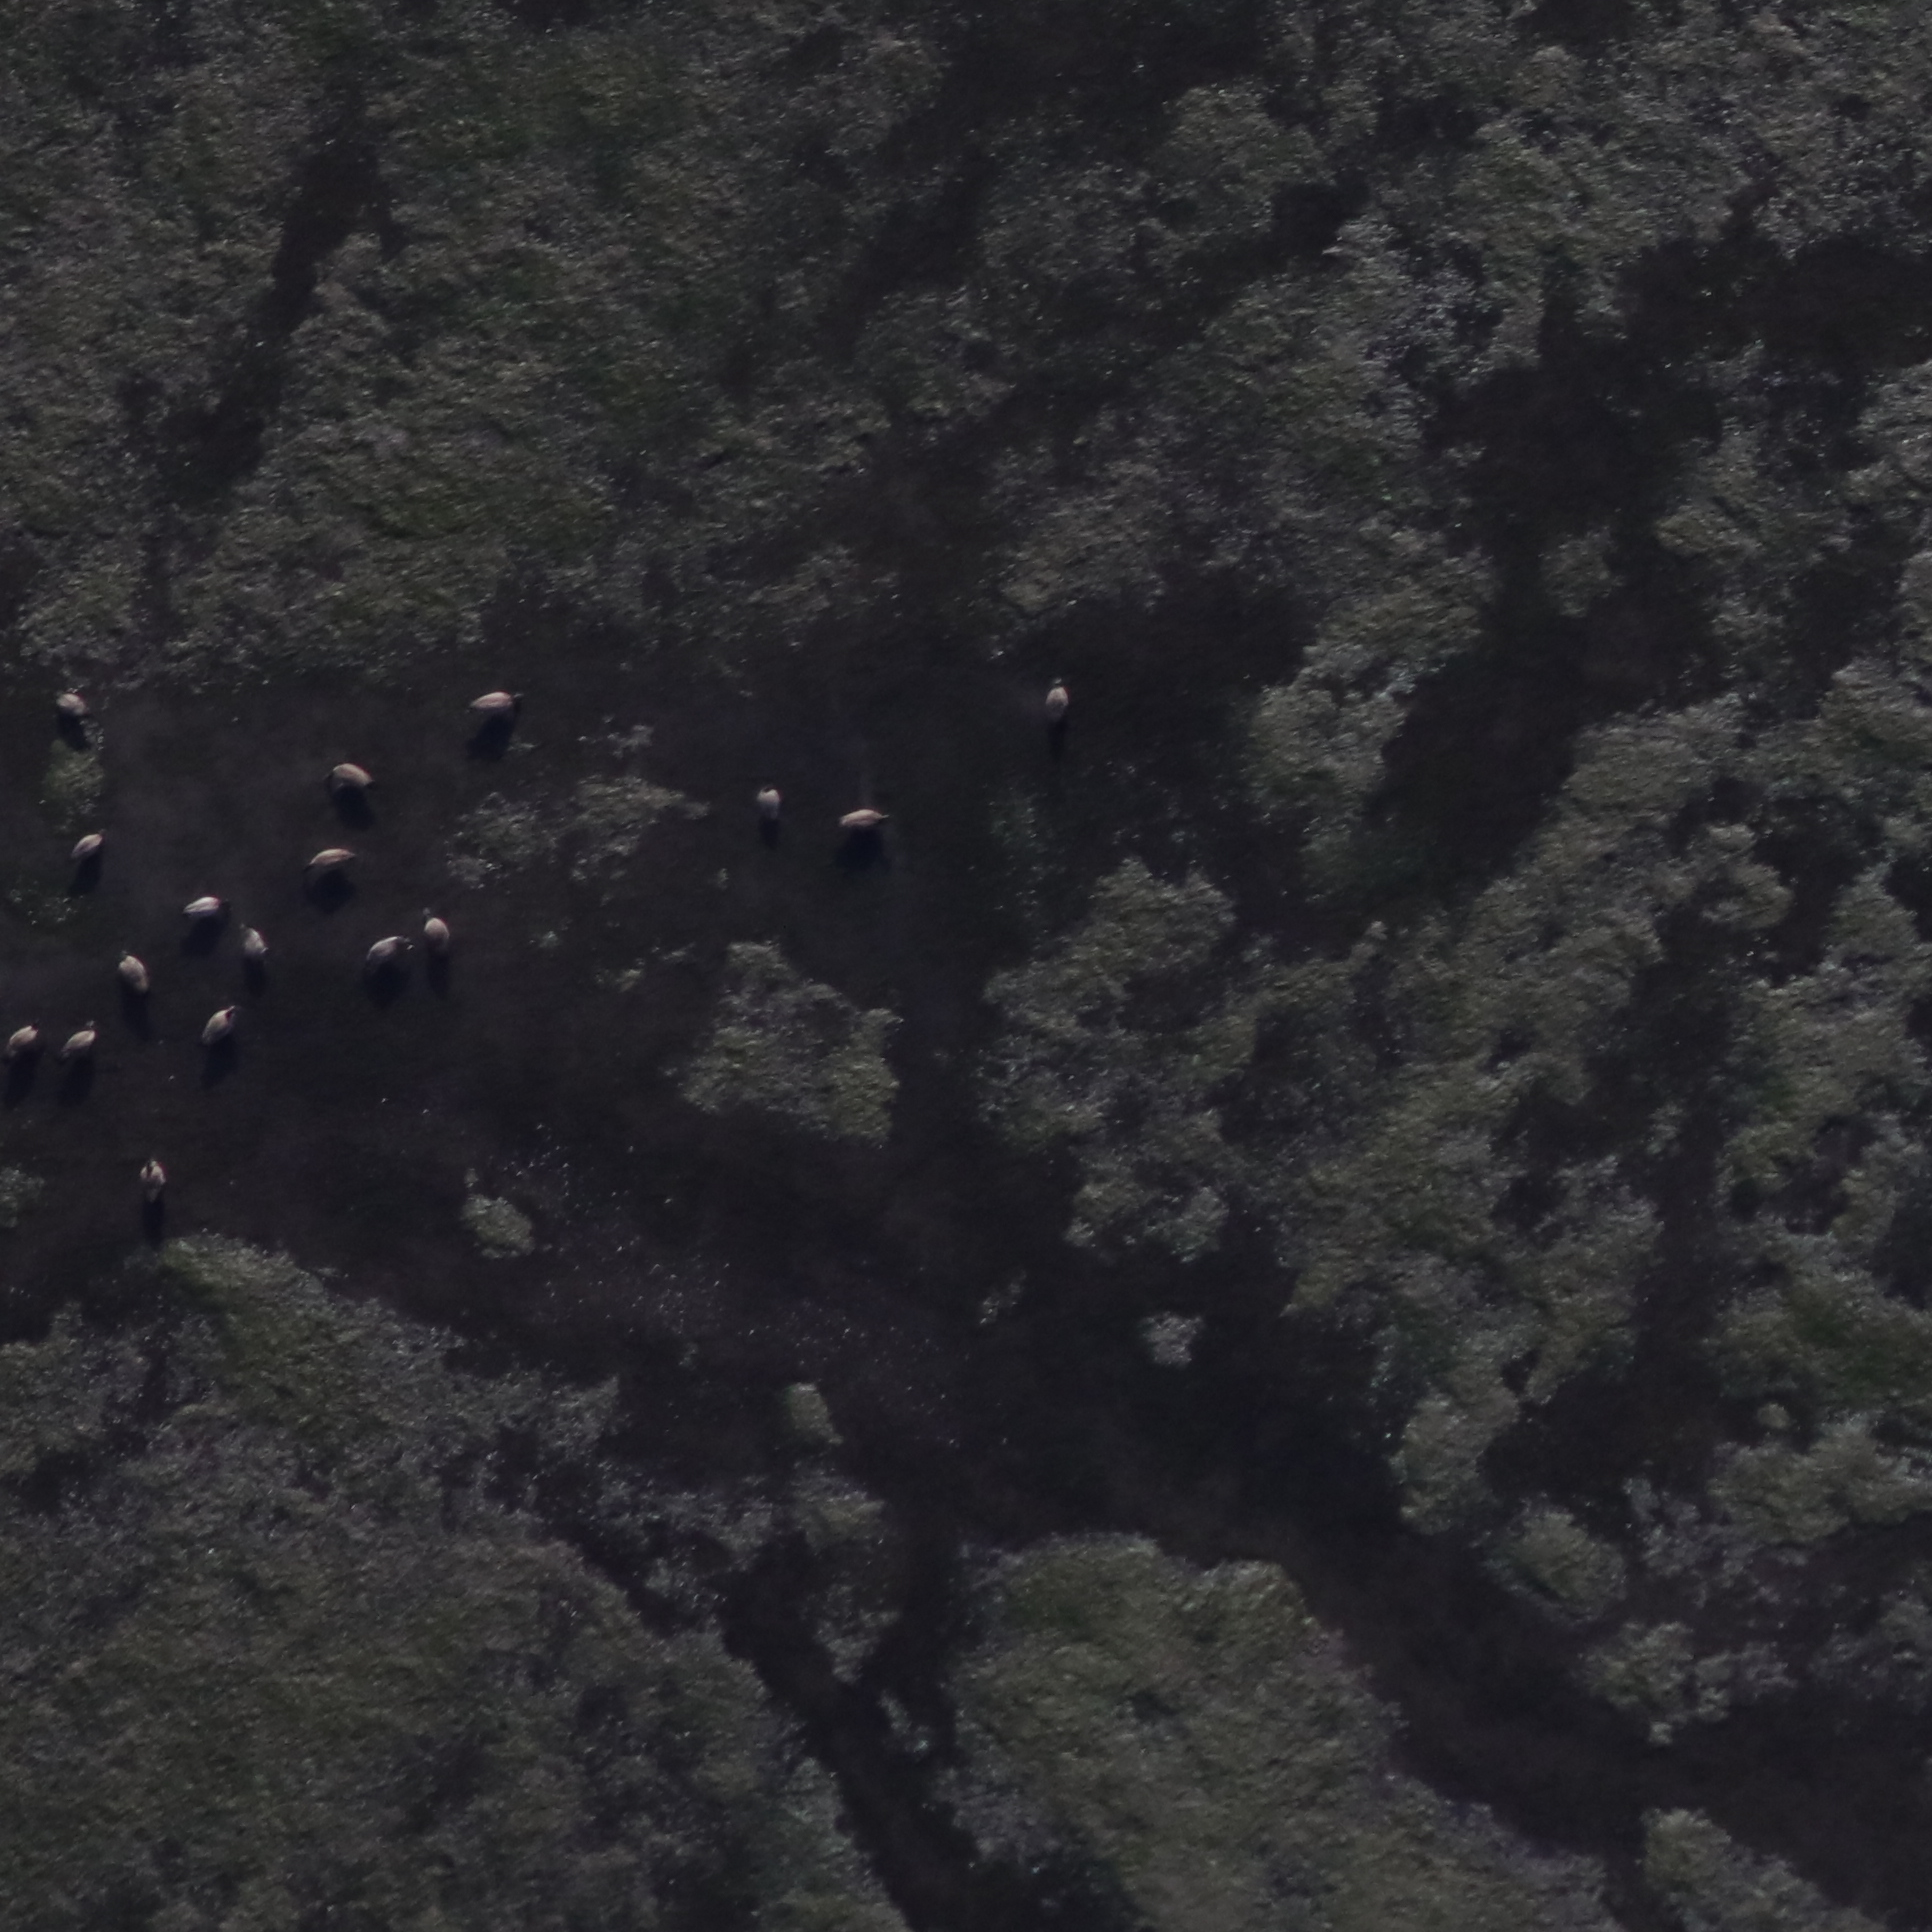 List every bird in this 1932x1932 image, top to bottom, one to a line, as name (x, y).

Canada goose (1057, 699)
Canada goose (493, 703)
Canada goose (71, 704)
Canada goose (349, 777)
Canada goose (765, 805)
Canada goose (865, 817)
Canada goose (88, 839)
Canada goose (335, 863)
Canada goose (207, 911)
Canada goose (438, 928)
Canada goose (252, 943)
Canada goose (384, 954)
Canada goose (135, 975)
Canada goose (221, 1028)
Canada goose (27, 1041)
Canada goose (81, 1042)
Canada goose (150, 1181)